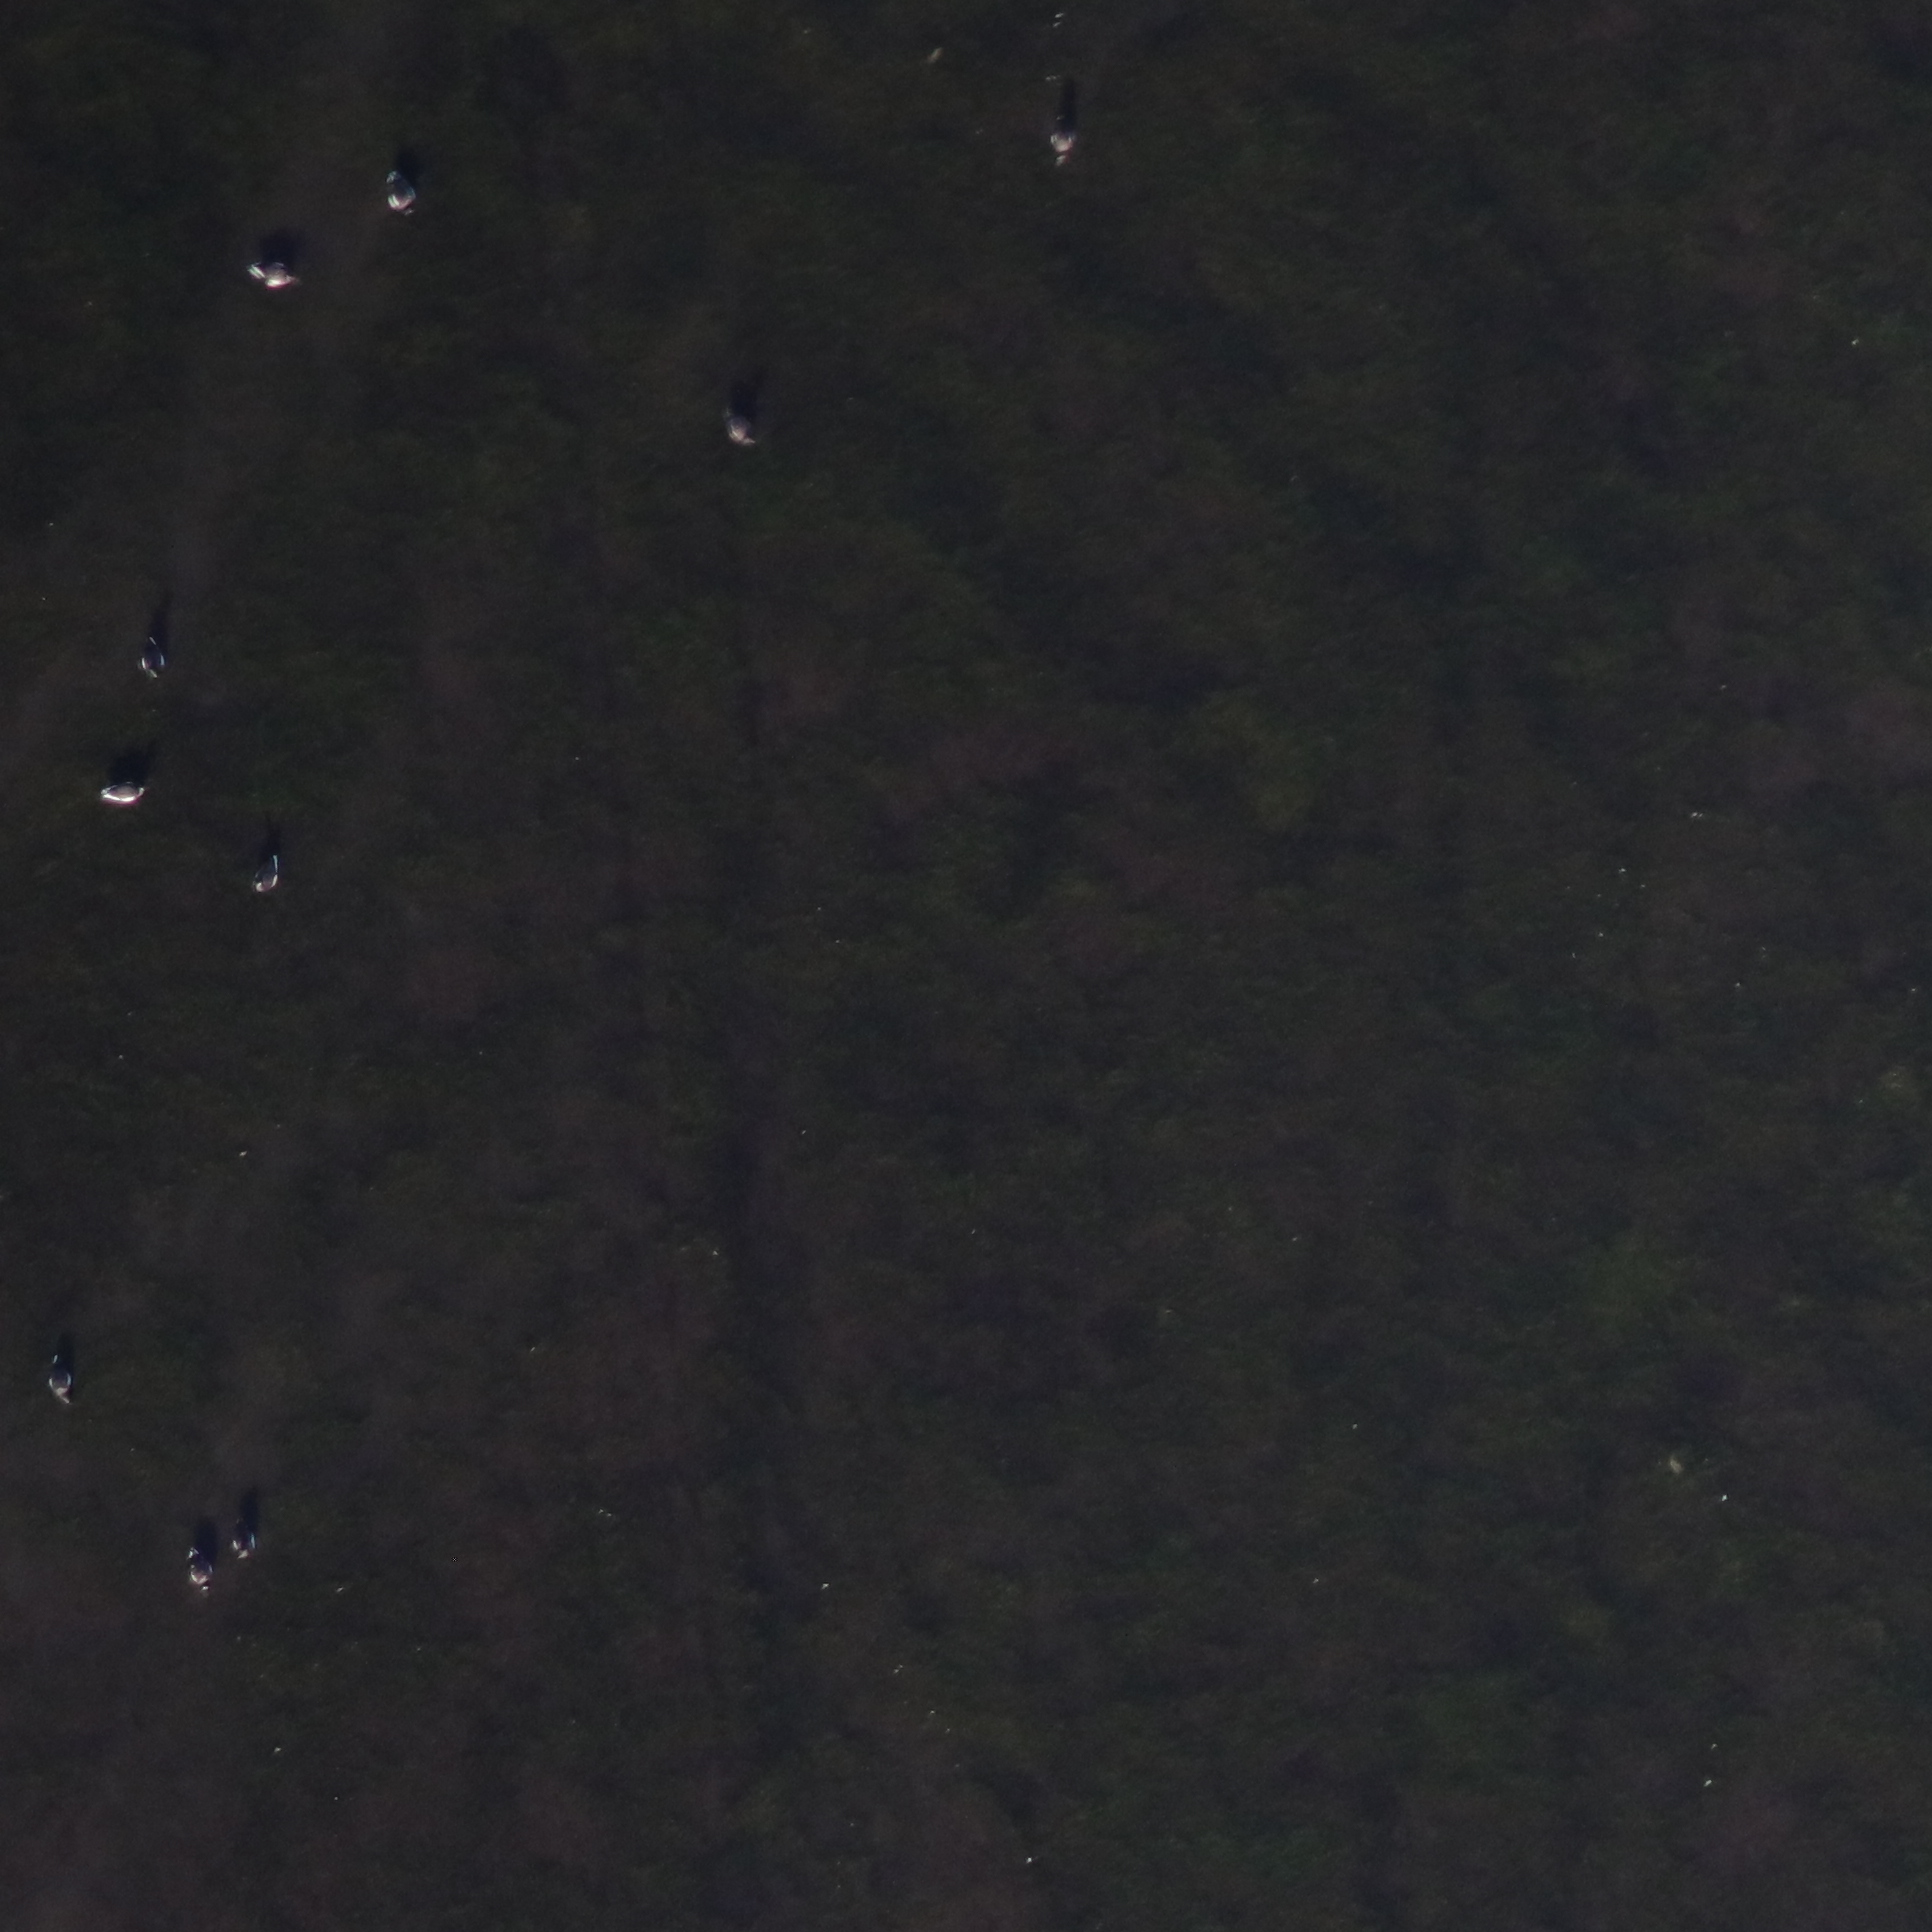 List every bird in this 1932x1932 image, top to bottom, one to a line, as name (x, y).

brant (1062, 139)
brant (404, 192)
brant (277, 274)
brant (740, 433)
brant (154, 658)
brant (125, 790)
brant (266, 882)
brant (58, 1374)
brant (248, 1539)
brant (199, 1568)